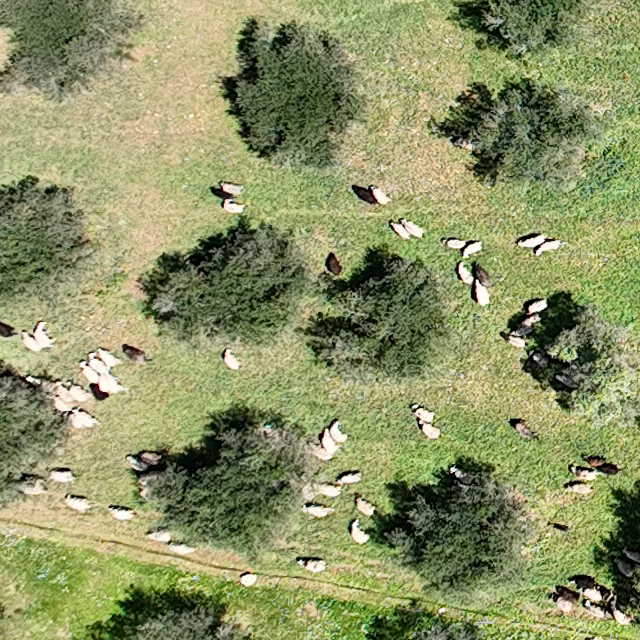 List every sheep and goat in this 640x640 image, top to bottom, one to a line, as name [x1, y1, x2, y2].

sheep [453, 139, 476, 151]
sheep [219, 180, 244, 195]
sheep [351, 185, 378, 203]
sheep [370, 185, 392, 205]
sheep [223, 198, 245, 214]
sheep [400, 219, 424, 238]
sheep [389, 221, 412, 240]
sheep [517, 233, 546, 247]
sheep [442, 239, 466, 249]
sheep [536, 239, 561, 257]
sheep [462, 241, 483, 259]
sheep [326, 253, 342, 274]
sheep [458, 261, 475, 285]
sheep [473, 263, 495, 287]
sheep [474, 280, 489, 305]
sheep [526, 298, 547, 315]
sheep [511, 315, 541, 335]
sheep [0, 322, 15, 336]
sheep [34, 322, 56, 349]
sheep [20, 331, 42, 353]
sheep [506, 335, 529, 348]
sheep [124, 345, 147, 364]
sheep [96, 348, 122, 367]
sheep [224, 348, 241, 370]
sheep [527, 350, 548, 368]
sheep [87, 352, 110, 374]
sheep [79, 361, 98, 383]
sheep [99, 373, 124, 393]
sheep [25, 375, 56, 394]
sheep [554, 375, 579, 389]
sheep [64, 381, 92, 400]
sheep [55, 383, 75, 401]
sheep [91, 383, 106, 397]
sheep [51, 395, 71, 411]
sheep [411, 405, 435, 422]
sheep [72, 410, 82, 430]
sheep [77, 412, 94, 426]
sheep [418, 419, 441, 439]
sheep [331, 420, 348, 443]
sheep [514, 421, 540, 441]
sheep [322, 428, 338, 454]
sheep [307, 442, 333, 460]
sheep [140, 452, 162, 466]
sheep [582, 454, 606, 466]
sheep [126, 455, 148, 472]
sheep [598, 462, 618, 475]
sheep [568, 464, 598, 481]
sheep [450, 465, 468, 478]
sheep [48, 469, 76, 482]
sheep [335, 471, 362, 485]
sheep [138, 475, 175, 487]
sheep [12, 480, 47, 496]
sheep [302, 481, 316, 502]
sheep [311, 483, 341, 496]
sheep [565, 484, 592, 494]
sheep [139, 487, 152, 501]
sheep [64, 494, 91, 512]
sheep [356, 496, 375, 517]
sheep [303, 504, 335, 518]
sheep [107, 506, 135, 521]
sheep [351, 518, 371, 545]
sheep [548, 520, 569, 532]
sheep [147, 528, 171, 543]
sheep [169, 542, 196, 554]
sheep [621, 547, 639, 563]
sheep [612, 557, 634, 578]
sheep [297, 558, 326, 572]
sheep [568, 575, 595, 590]
sheep [556, 585, 581, 603]
sheep [596, 585, 614, 601]
sheep [584, 589, 604, 605]
sheep [552, 593, 573, 612]
sheep [585, 600, 609, 620]
sheep [612, 607, 632, 626]